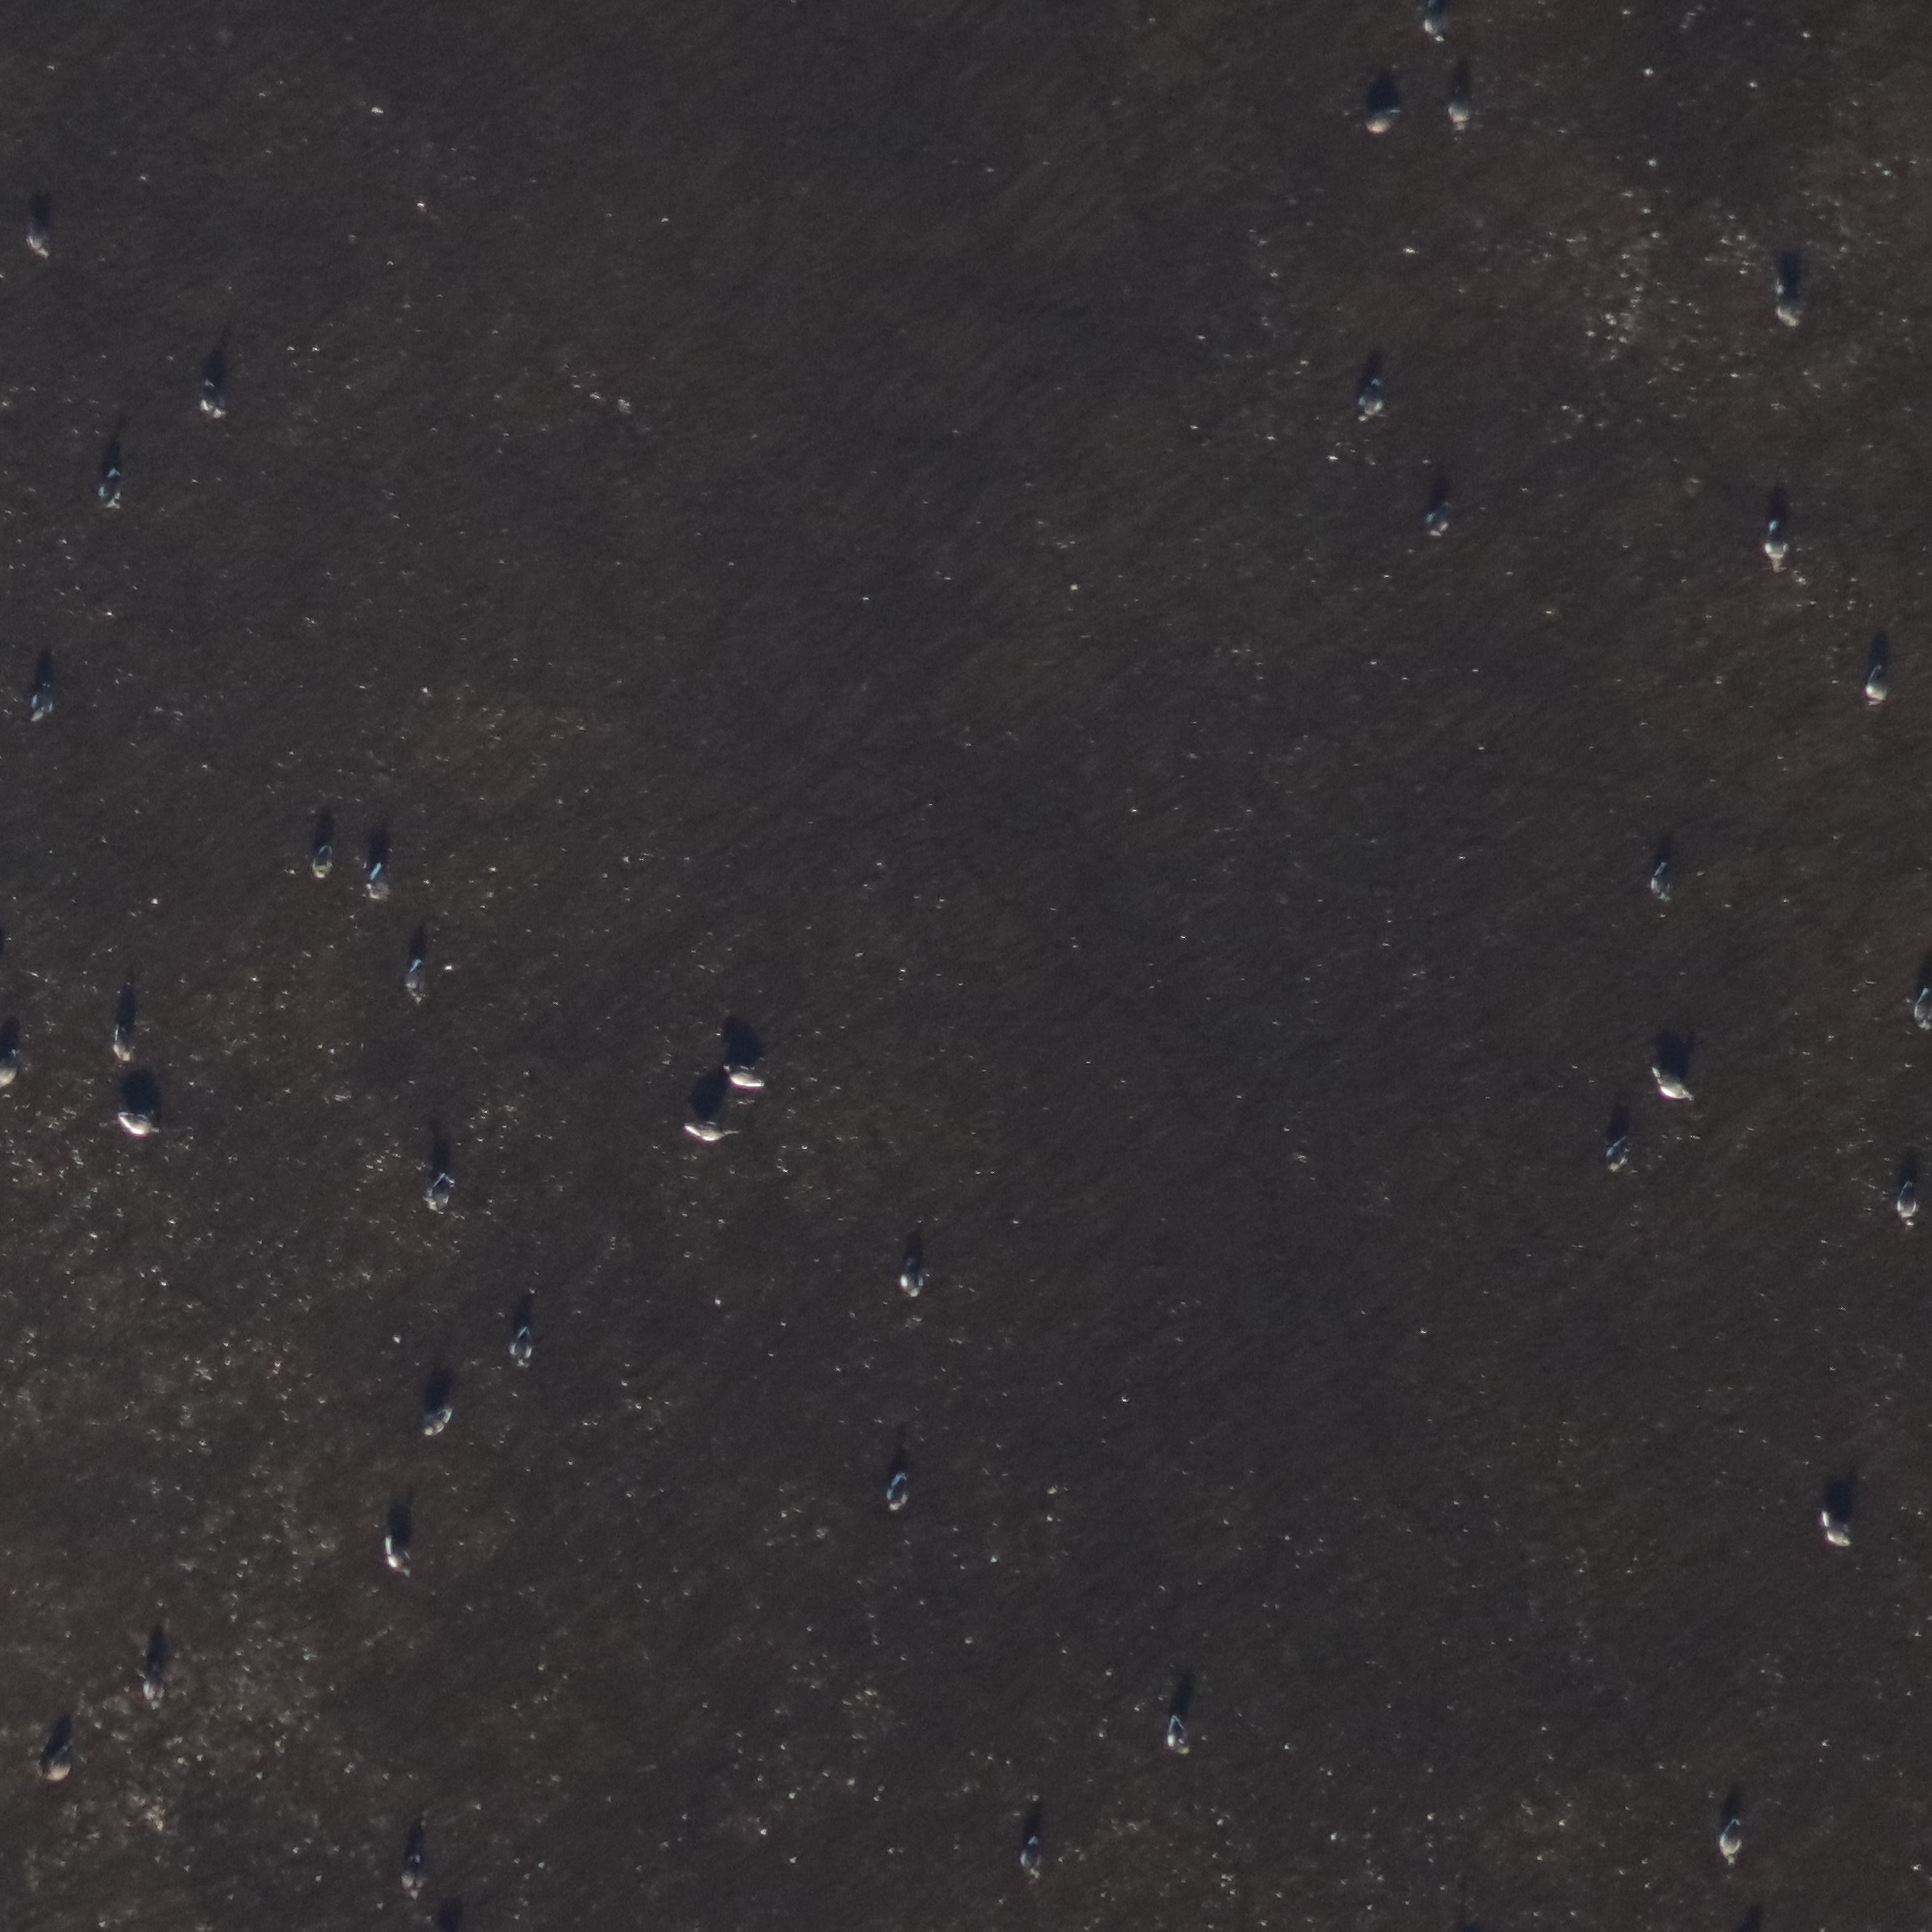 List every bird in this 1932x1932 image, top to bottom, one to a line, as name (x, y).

brant (1431, 20)
brant (1463, 115)
brant (1381, 121)
brant (41, 243)
brant (1785, 309)
brant (1369, 404)
brant (213, 406)
brant (112, 495)
brant (1438, 525)
brant (1779, 549)
brant (1884, 702)
brant (43, 707)
brant (321, 860)
brant (373, 884)
brant (1665, 884)
brant (415, 981)
brant (1922, 1014)
brant (125, 1046)
brant (2, 1072)
brant (744, 1075)
brant (1672, 1087)
brant (140, 1121)
brant (709, 1131)
brant (1614, 1151)
brant (441, 1199)
brant (1907, 1206)
brant (908, 1272)
brant (520, 1351)
brant (433, 1422)
brant (896, 1501)
brant (1837, 1529)
brant (397, 1556)
brant (154, 1687)
brant (1183, 1736)
brant (53, 1764)
brant (1732, 1848)
brant (1029, 1864)
brant (409, 1868)